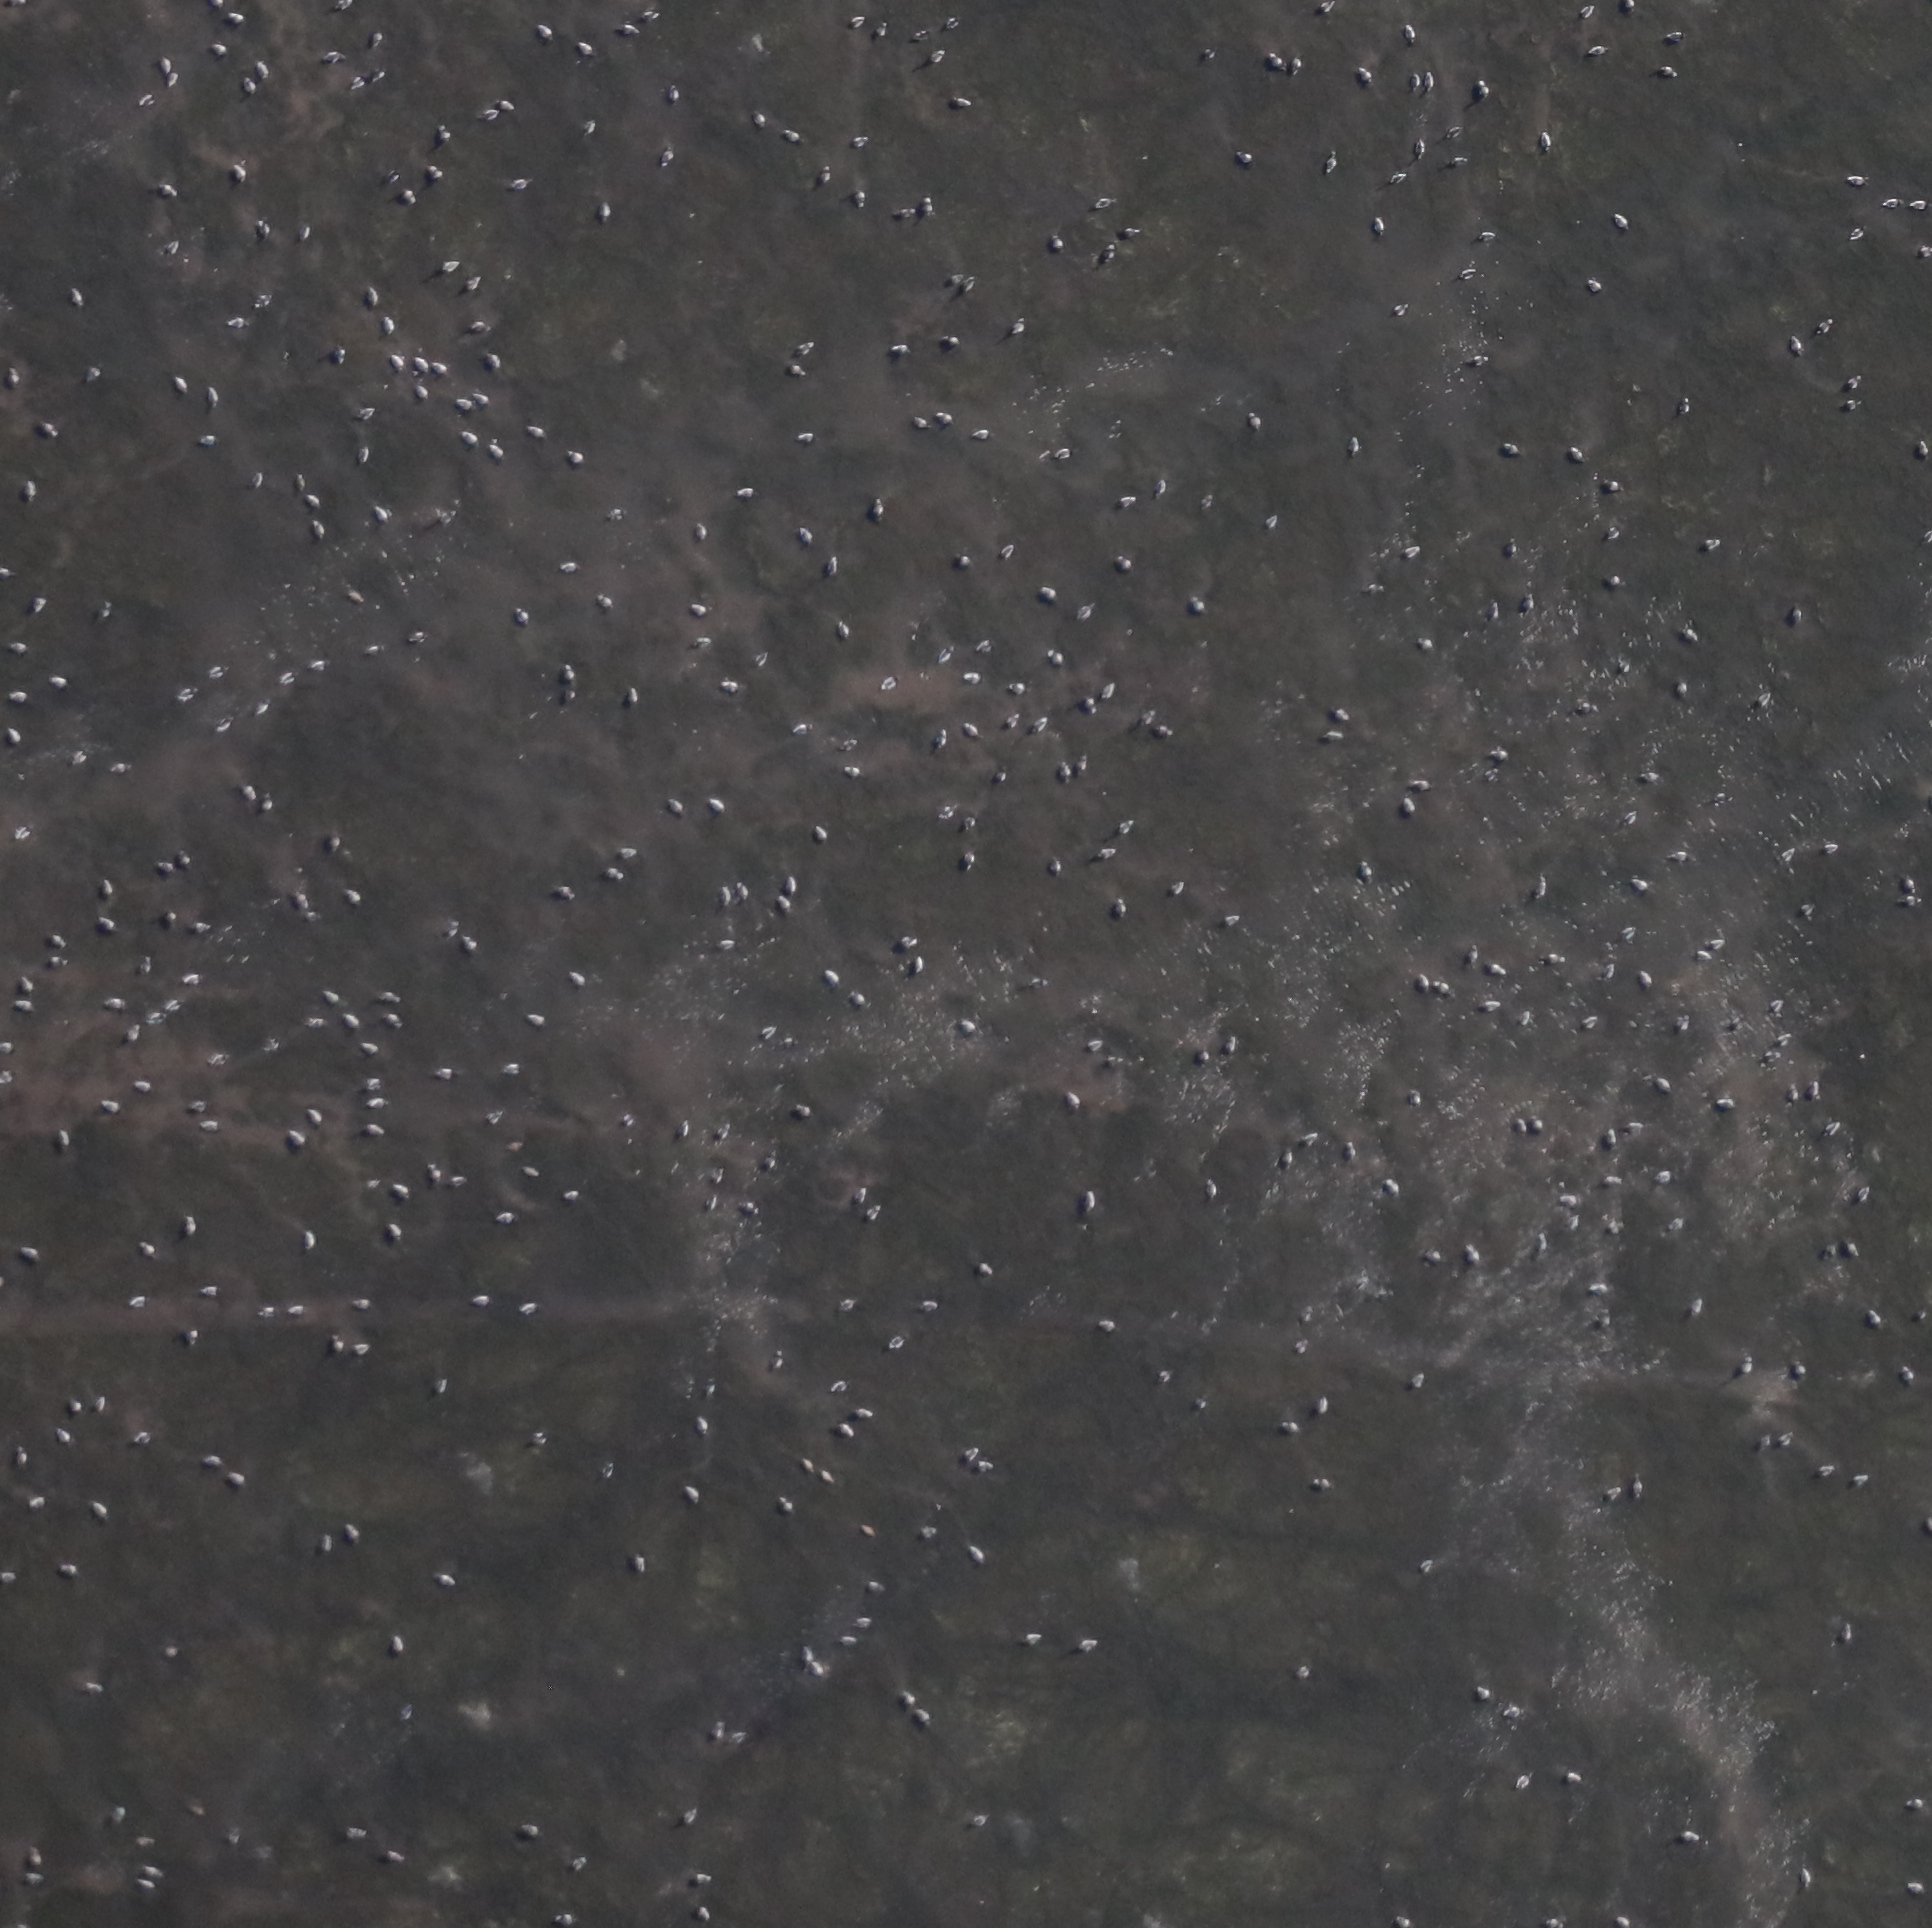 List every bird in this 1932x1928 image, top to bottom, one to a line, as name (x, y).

brant (1627, 9)
brant (1319, 10)
brant (1599, 12)
brant (245, 17)
brant (657, 22)
brant (959, 23)
brant (850, 26)
brant (541, 27)
brant (632, 29)
brant (875, 30)
brant (924, 37)
brant (1412, 40)
brant (218, 42)
brant (1679, 42)
brant (387, 43)
brant (336, 52)
brant (1216, 52)
brant (1605, 52)
brant (579, 53)
brant (940, 55)
brant (171, 60)
brant (1276, 60)
brant (1308, 69)
brant (1669, 69)
brant (268, 74)
brant (184, 78)
brant (390, 78)
brant (1370, 78)
brant (1419, 82)
brant (1434, 84)
brant (1486, 84)
brant (357, 86)
brant (251, 96)
brant (681, 96)
brant (513, 103)
brant (154, 105)
brant (957, 105)
brant (486, 115)
brant (759, 116)
brant (593, 127)
brant (1452, 127)
brant (1549, 137)
brant (446, 138)
brant (792, 144)
brant (669, 145)
brant (863, 146)
brant (1426, 157)
brant (1246, 158)
brant (1328, 160)
brant (1452, 165)
brant (240, 168)
brant (396, 171)
brant (821, 176)
brant (525, 177)
brant (1864, 177)
brant (1400, 178)
brant (445, 184)
brant (165, 190)
brant (692, 191)
brant (406, 200)
brant (854, 200)
brant (1110, 201)
brant (1895, 202)
brant (1926, 202)
brant (603, 206)
brant (927, 206)
brant (901, 207)
brant (1620, 224)
brant (266, 227)
brant (1379, 227)
brant (1491, 228)
brant (1131, 233)
brant (308, 236)
brant (1049, 238)
brant (1851, 244)
brant (1925, 247)
brant (178, 253)
brant (1106, 262)
brant (447, 267)
brant (956, 274)
brant (1599, 276)
brant (1470, 277)
brant (477, 283)
brant (974, 288)
brant (270, 289)
brant (372, 294)
brant (69, 301)
brant (1406, 308)
brant (481, 317)
brant (1025, 321)
brant (240, 323)
brant (384, 325)
brant (1819, 331)
brant (956, 338)
brant (804, 344)
brant (1807, 345)
brant (902, 350)
brant (1472, 351)
brant (494, 354)
brant (336, 360)
brant (419, 361)
brant (400, 362)
brant (443, 369)
brant (802, 372)
brant (99, 375)
brant (15, 379)
brant (181, 379)
brant (420, 390)
brant (1851, 391)
brant (1681, 397)
brant (482, 399)
brant (222, 400)
brant (464, 401)
brant (370, 403)
brant (1850, 407)
brant (1249, 422)
brant (920, 423)
brant (949, 424)
brant (46, 430)
brant (537, 430)
brant (988, 430)
brant (807, 435)
brant (223, 437)
brant (470, 437)
brant (1072, 450)
brant (1341, 452)
brant (1924, 452)
brant (493, 454)
brant (1041, 454)
brant (1512, 454)
brant (576, 455)
brant (369, 458)
brant (1583, 465)
brant (258, 478)
brant (1616, 483)
brant (1166, 485)
brant (31, 487)
brant (297, 487)
brant (746, 496)
brant (1137, 503)
brant (311, 508)
brant (1204, 508)
brant (873, 512)
brant (383, 513)
brant (629, 513)
brant (439, 515)
brant (1273, 526)
brant (1628, 530)
brant (709, 531)
brant (327, 533)
brant (805, 539)
brant (1418, 545)
brant (1521, 545)
brant (1715, 545)
brant (1013, 547)
brant (1122, 562)
brant (962, 564)
brant (569, 567)
brant (832, 574)
brant (1629, 576)
brant (1388, 579)
other bird (348, 590)
brant (1048, 595)
brant (1525, 600)
brant (604, 602)
brant (702, 602)
brant (1487, 605)
brant (1200, 606)
brant (1085, 612)
brant (42, 614)
brant (532, 614)
brant (112, 619)
brant (1809, 620)
brant (851, 630)
brant (416, 635)
brant (1695, 636)
brant (702, 644)
brant (1426, 647)
brant (989, 649)
brant (372, 653)
brant (26, 656)
brant (951, 658)
brant (1057, 662)
brant (332, 664)
brant (754, 666)
brant (224, 667)
brant (1632, 667)
brant (573, 668)
brant (302, 675)
brant (977, 682)
brant (73, 684)
brant (196, 687)
brant (1678, 687)
brant (718, 688)
brant (894, 691)
brant (1021, 692)
brant (1106, 692)
brant (1782, 695)
brant (30, 697)
brant (628, 698)
brant (575, 699)
brant (262, 710)
brant (1082, 710)
brant (1586, 712)
brant (218, 717)
brant (1144, 718)
brant (1338, 719)
brant (1017, 722)
brant (1046, 726)
brant (980, 734)
brant (804, 738)
brant (1166, 738)
brant (19, 741)
brant (1330, 741)
brant (949, 742)
brant (841, 744)
brant (92, 753)
brant (1505, 755)
brant (131, 767)
brant (1094, 767)
brant (856, 772)
brant (1006, 775)
brant (1072, 781)
brant (1664, 781)
brant (1422, 783)
brant (249, 797)
brant (724, 799)
brant (1723, 804)
brant (672, 806)
brant (274, 811)
brant (947, 812)
brant (1408, 814)
brant (1641, 823)
brant (1124, 826)
brant (975, 830)
brant (332, 840)
brant (829, 840)
brant (632, 843)
brant (1109, 853)
brant (1840, 853)
brant (1696, 855)
brant (194, 858)
brant (1783, 863)
brant (166, 866)
brant (967, 868)
brant (1048, 870)
brant (622, 871)
brant (1358, 871)
brant (1665, 883)
brant (1920, 884)
brant (109, 885)
brant (1549, 885)
brant (1180, 888)
brant (790, 890)
brant (748, 894)
brant (564, 897)
brant (359, 898)
brant (725, 898)
brant (302, 900)
brant (1916, 901)
brant (1123, 909)
brant (1815, 910)
brant (784, 911)
brant (325, 916)
brant (1231, 919)
brant (172, 921)
brant (216, 922)
brant (908, 925)
brant (112, 931)
brant (455, 933)
brant (62, 939)
brant (1633, 939)
brant (740, 941)
brant (465, 944)
brant (1723, 947)
brant (1470, 958)
brant (156, 960)
brant (1698, 963)
brant (924, 968)
brant (1558, 968)
brant (1615, 968)
brant (841, 971)
brant (1509, 971)
brant (67, 972)
brant (198, 975)
brant (1026, 978)
brant (1428, 978)
brant (582, 979)
brant (1646, 979)
brant (39, 984)
brant (1447, 989)
brant (339, 996)
brant (857, 997)
brant (393, 1000)
brant (129, 1001)
brant (1787, 1003)
brant (169, 1008)
brant (1503, 1009)
brant (31, 1013)
brant (359, 1015)
brant (548, 1016)
brant (154, 1019)
brant (1690, 1019)
brant (1734, 1024)
brant (968, 1026)
brant (1597, 1027)
brant (773, 1030)
brant (397, 1031)
brant (319, 1032)
brant (1529, 1032)
brant (132, 1039)
brant (370, 1040)
brant (1799, 1043)
brant (15, 1044)
brant (1241, 1044)
brant (1091, 1047)
brant (273, 1055)
brant (1775, 1057)
brant (1204, 1059)
brant (1112, 1062)
brant (216, 1064)
brant (514, 1070)
brant (452, 1077)
brant (377, 1086)
brant (11, 1087)
brant (149, 1087)
brant (1663, 1088)
brant (1418, 1089)
brant (1072, 1092)
brant (1815, 1092)
brant (1793, 1101)
brant (111, 1105)
brant (389, 1107)
brant (810, 1107)
brant (194, 1108)
brant (498, 1114)
brant (1725, 1114)
brant (634, 1117)
brant (325, 1121)
brant (1541, 1121)
brant (214, 1124)
brant (1839, 1124)
brant (681, 1126)
brant (1615, 1130)
brant (378, 1131)
brant (1513, 1131)
brant (1636, 1132)
brant (291, 1133)
brant (1315, 1137)
brant (723, 1138)
other bird (512, 1144)
brant (70, 1145)
brant (1348, 1149)
brant (1283, 1161)
brant (777, 1162)
other bird (530, 1170)
brant (724, 1173)
brant (438, 1175)
brant (1672, 1179)
brant (457, 1181)
brant (1613, 1184)
brant (371, 1185)
brant (860, 1186)
brant (1394, 1186)
brant (400, 1189)
brant (1092, 1189)
brant (1212, 1189)
brant (1865, 1193)
brant (1571, 1194)
brant (582, 1195)
brant (717, 1197)
brant (754, 1206)
brant (878, 1215)
brant (495, 1222)
brant (1577, 1222)
brant (194, 1225)
brant (1621, 1225)
brant (1672, 1226)
brant (308, 1239)
brant (402, 1239)
brant (1826, 1250)
brant (1851, 1251)
brant (155, 1252)
brant (1530, 1258)
brant (1473, 1259)
brant (43, 1260)
brant (1431, 1262)
brant (980, 1274)
brant (1599, 1281)
brant (212, 1293)
brant (481, 1297)
brant (140, 1300)
brant (364, 1303)
brant (525, 1303)
brant (1697, 1309)
brant (932, 1312)
brant (302, 1313)
brant (1931, 1313)
brant (846, 1314)
brant (267, 1315)
brant (1307, 1318)
brant (1601, 1321)
brant (1883, 1321)
brant (1107, 1328)
brant (198, 1333)
brant (1297, 1339)
brant (333, 1344)
brant (898, 1350)
brant (364, 1351)
brant (780, 1361)
brant (1160, 1371)
brant (1790, 1373)
brant (1755, 1374)
brant (1925, 1374)
brant (449, 1380)
brant (844, 1384)
brant (714, 1387)
brant (1418, 1387)
brant (1203, 1406)
brant (101, 1408)
brant (1329, 1408)
brant (79, 1411)
brant (865, 1416)
brant (712, 1423)
brant (143, 1432)
brant (841, 1433)
brant (1289, 1433)
brant (542, 1439)
brant (1796, 1442)
brant (1763, 1443)
brant (68, 1444)
brant (968, 1451)
brant (21, 1458)
brant (215, 1460)
other bird (803, 1468)
brant (612, 1469)
brant (1820, 1470)
brant (987, 1472)
brant (1862, 1475)
other bird (830, 1478)
brant (239, 1481)
brant (1329, 1491)
brant (43, 1494)
brant (1645, 1494)
brant (692, 1498)
brant (1609, 1499)
brant (785, 1501)
brant (104, 1507)
brant (932, 1526)
brant (1928, 1530)
brant (357, 1535)
other bird (866, 1535)
brant (326, 1547)
brant (981, 1550)
brant (1424, 1563)
brant (640, 1566)
brant (72, 1577)
brant (450, 1581)
brant (875, 1587)
brant (11, 1590)
brant (863, 1623)
brant (1029, 1626)
brant (1851, 1626)
brant (846, 1643)
brant (394, 1645)
brant (1094, 1647)
brant (181, 1648)
brant (401, 1654)
brant (803, 1657)
brant (816, 1676)
brant (1303, 1679)
brant (1484, 1692)
brant (91, 1695)
brant (908, 1698)
brant (409, 1714)
brant (932, 1714)
brant (1528, 1716)
brant (723, 1735)
brant (741, 1752)
brant (1578, 1781)
brant (1530, 1788)
brant (1911, 1800)
brant (124, 1815)
brant (208, 1815)
brant (691, 1824)
brant (984, 1827)
brant (539, 1831)
brant (358, 1839)
brant (230, 1840)
brant (150, 1842)
brant (1697, 1842)
brant (397, 1857)
brant (39, 1861)
brant (575, 1862)
brant (168, 1869)
brant (1904, 1876)
brant (153, 1881)
brant (1809, 1881)
brant (703, 1883)
brant (39, 1884)
brant (710, 1912)
brant (1633, 1917)
brant (1552, 1919)
brant (1401, 1920)
brant (566, 1921)